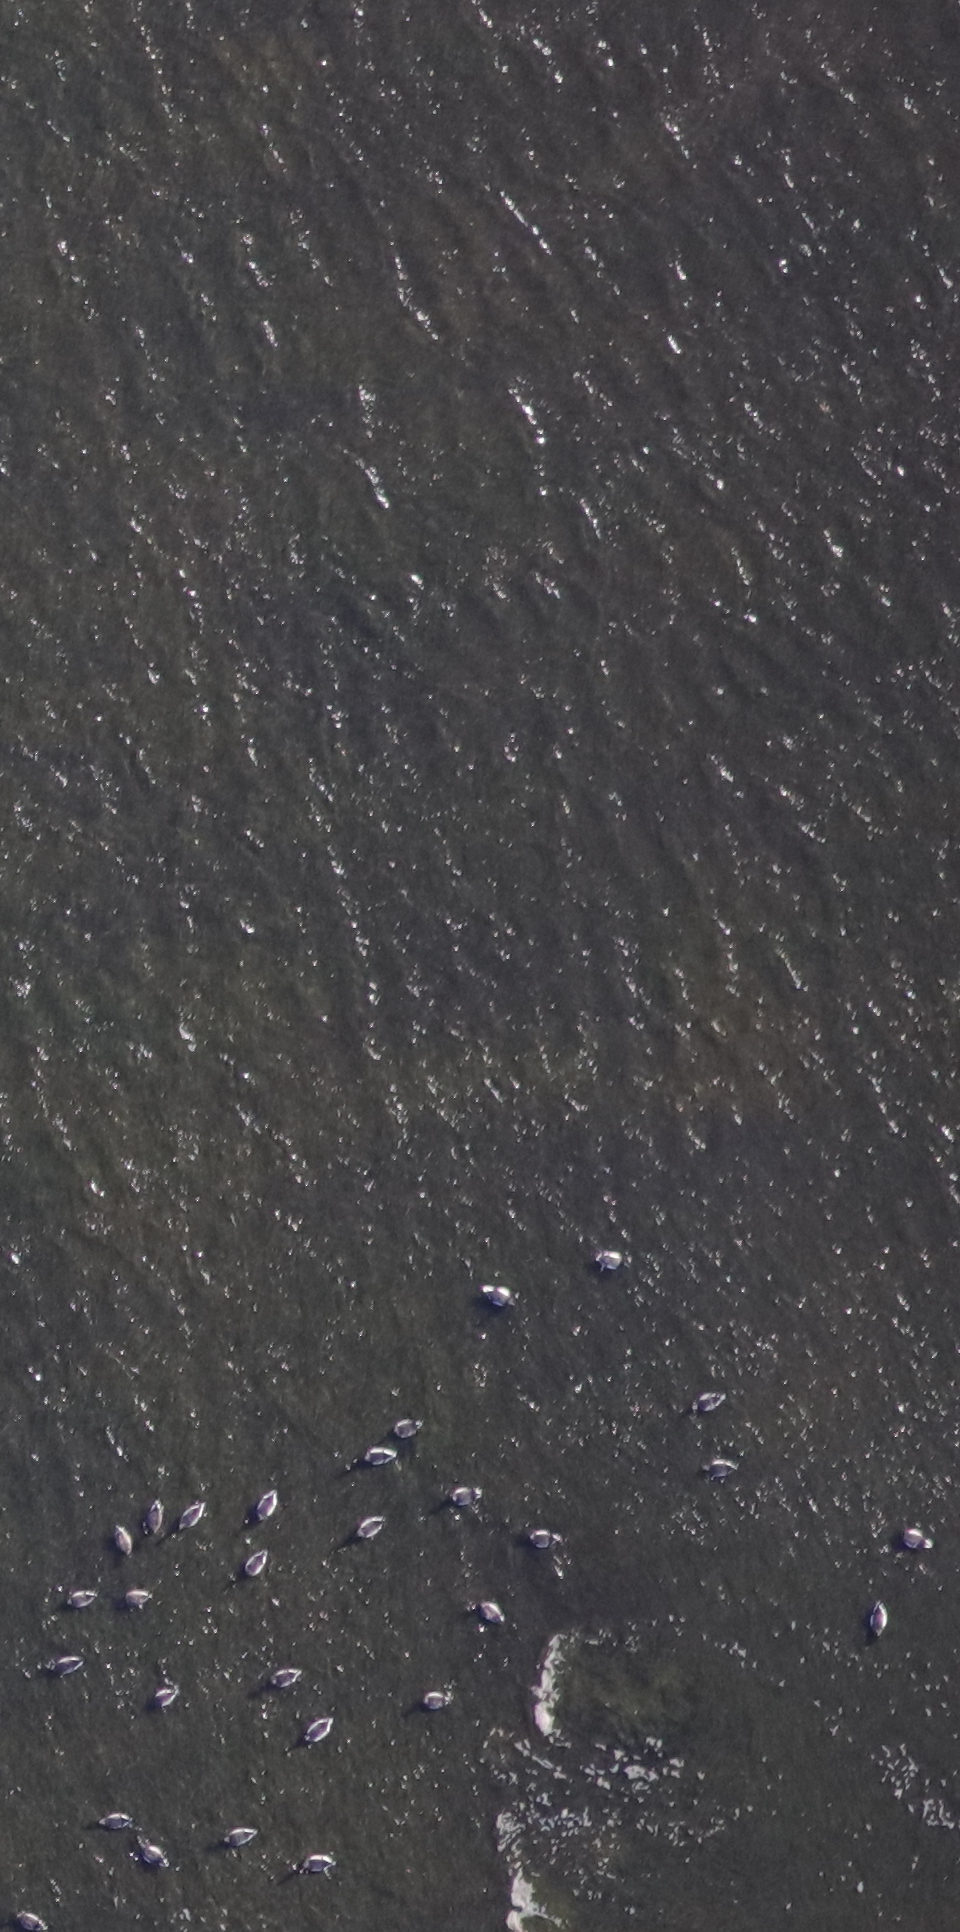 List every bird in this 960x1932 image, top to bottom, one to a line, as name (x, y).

brant (613, 1261)
brant (497, 1295)
brant (703, 1404)
brant (409, 1431)
brant (381, 1454)
brant (730, 1468)
brant (462, 1497)
brant (264, 1505)
brant (157, 1520)
brant (189, 1520)
brant (370, 1528)
brant (121, 1536)
brant (543, 1536)
brant (917, 1540)
brant (255, 1566)
brant (84, 1603)
brant (131, 1603)
brant (487, 1612)
brant (877, 1618)
brant (66, 1665)
brant (288, 1678)
brant (166, 1697)
brant (435, 1699)
brant (317, 1728)
brant (112, 1819)
brant (238, 1838)
brant (154, 1848)
brant (313, 1863)
brant (29, 1923)